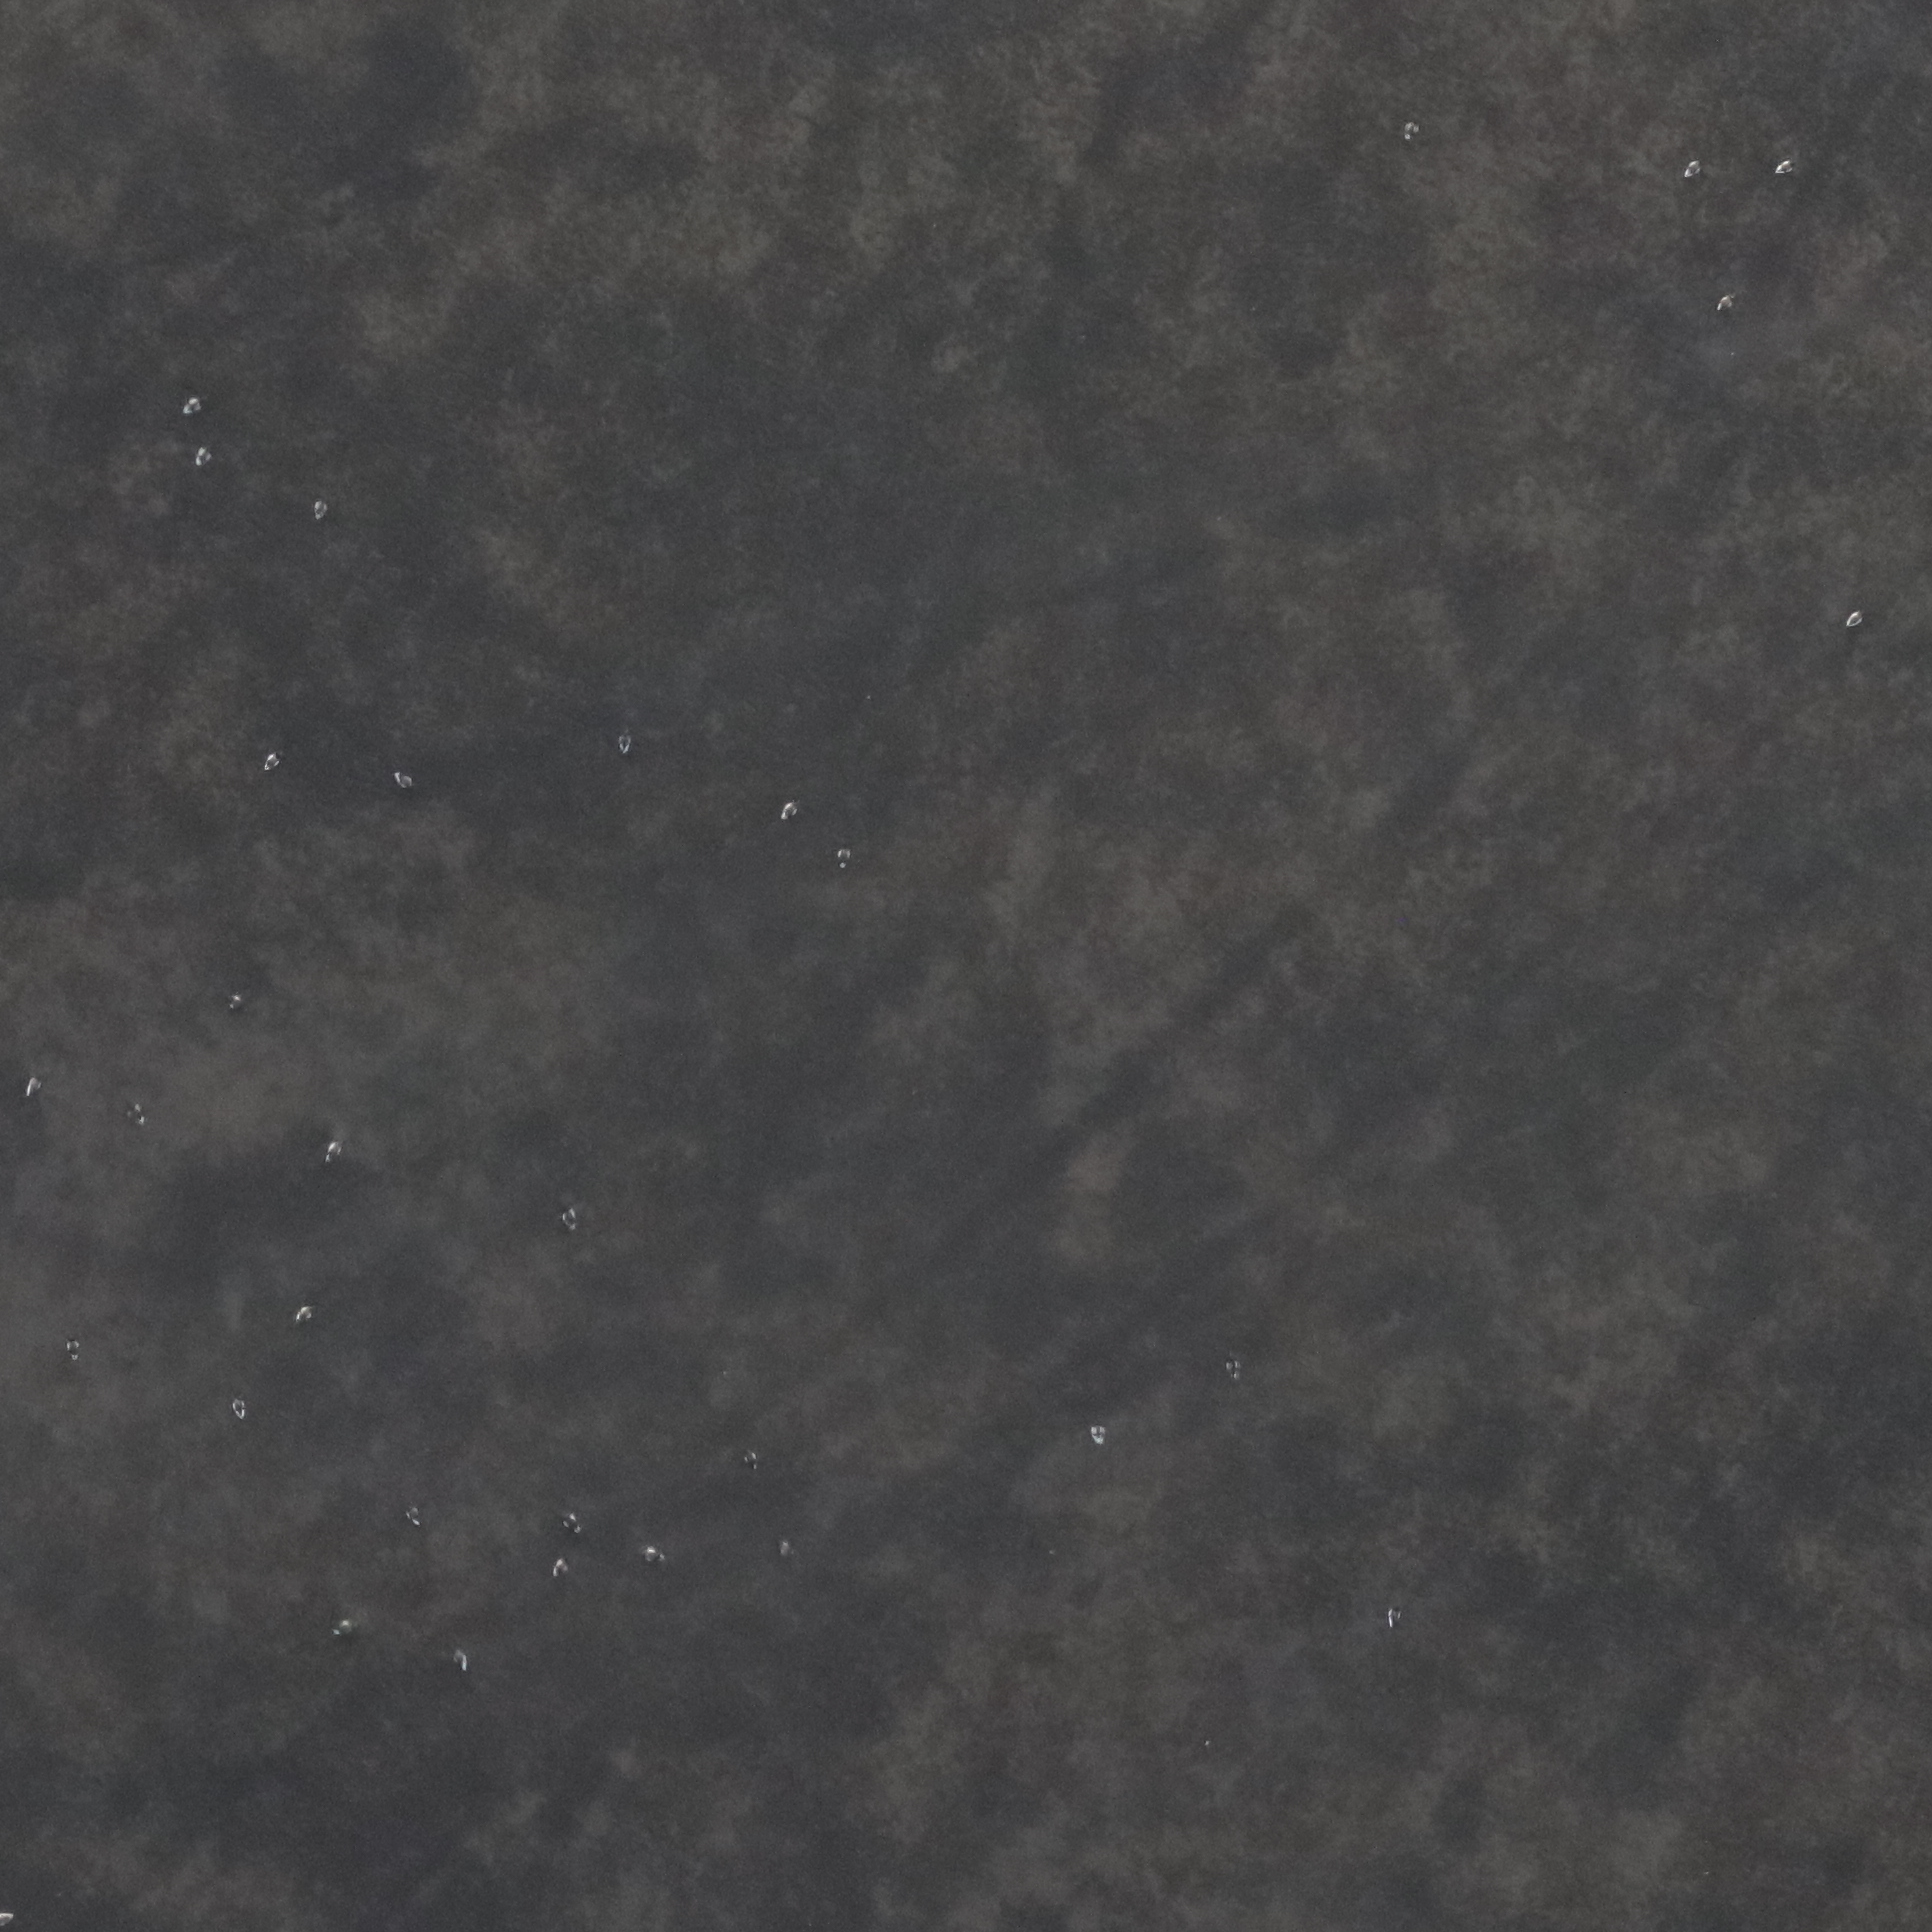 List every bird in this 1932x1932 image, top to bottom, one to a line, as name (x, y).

brant (1409, 128)
brant (1694, 167)
brant (1782, 168)
brant (1725, 305)
brant (187, 404)
brant (198, 450)
brant (316, 505)
brant (1856, 617)
brant (626, 741)
brant (273, 759)
brant (407, 773)
brant (789, 810)
brant (843, 857)
brant (234, 1000)
brant (38, 1086)
brant (141, 1119)
brant (343, 1159)
brant (568, 1219)
brant (307, 1314)
brant (69, 1350)
brant (1233, 1364)
brant (238, 1403)
brant (1105, 1427)
brant (743, 1451)
brant (411, 1518)
brant (573, 1518)
brant (780, 1540)
brant (663, 1549)
brant (552, 1570)
brant (1403, 1620)
brant (344, 1627)
brant (462, 1659)